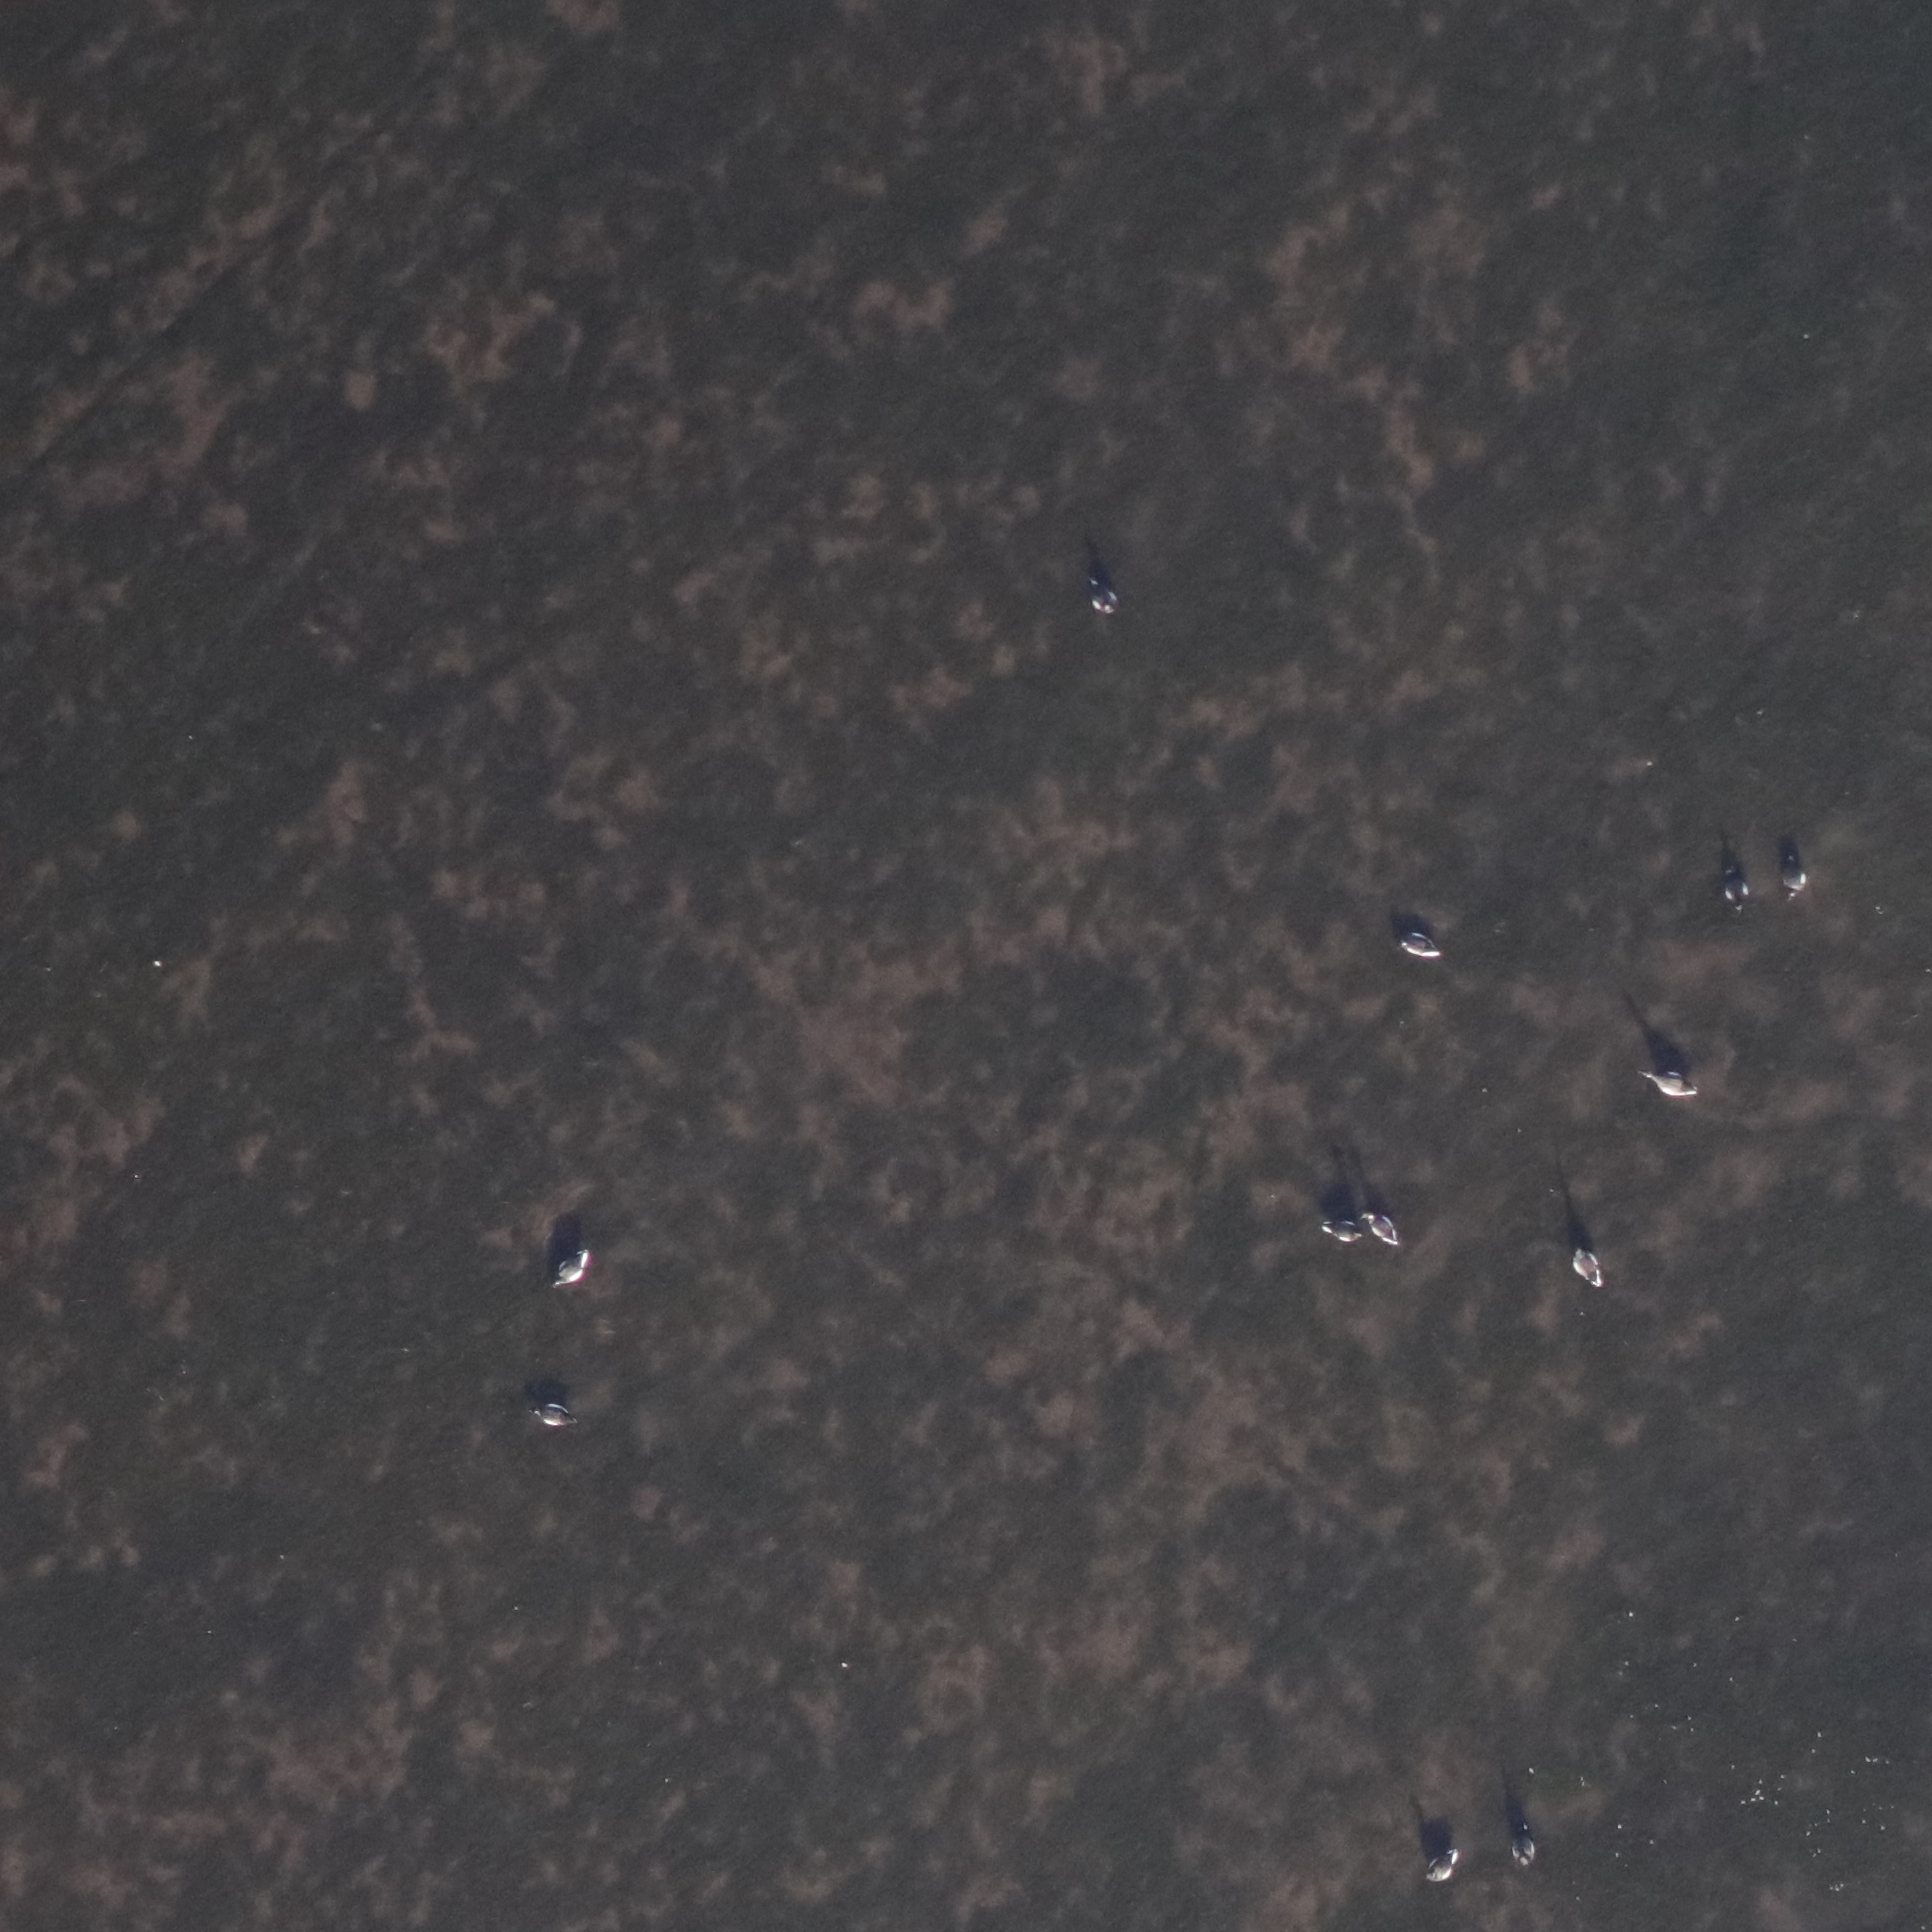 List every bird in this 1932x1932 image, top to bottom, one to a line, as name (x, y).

brant (1104, 598)
brant (1791, 880)
brant (1736, 888)
brant (1420, 944)
brant (1672, 1084)
brant (1381, 1224)
brant (1343, 1233)
brant (1587, 1265)
brant (572, 1267)
brant (553, 1412)
brant (1524, 1846)
brant (1442, 1865)